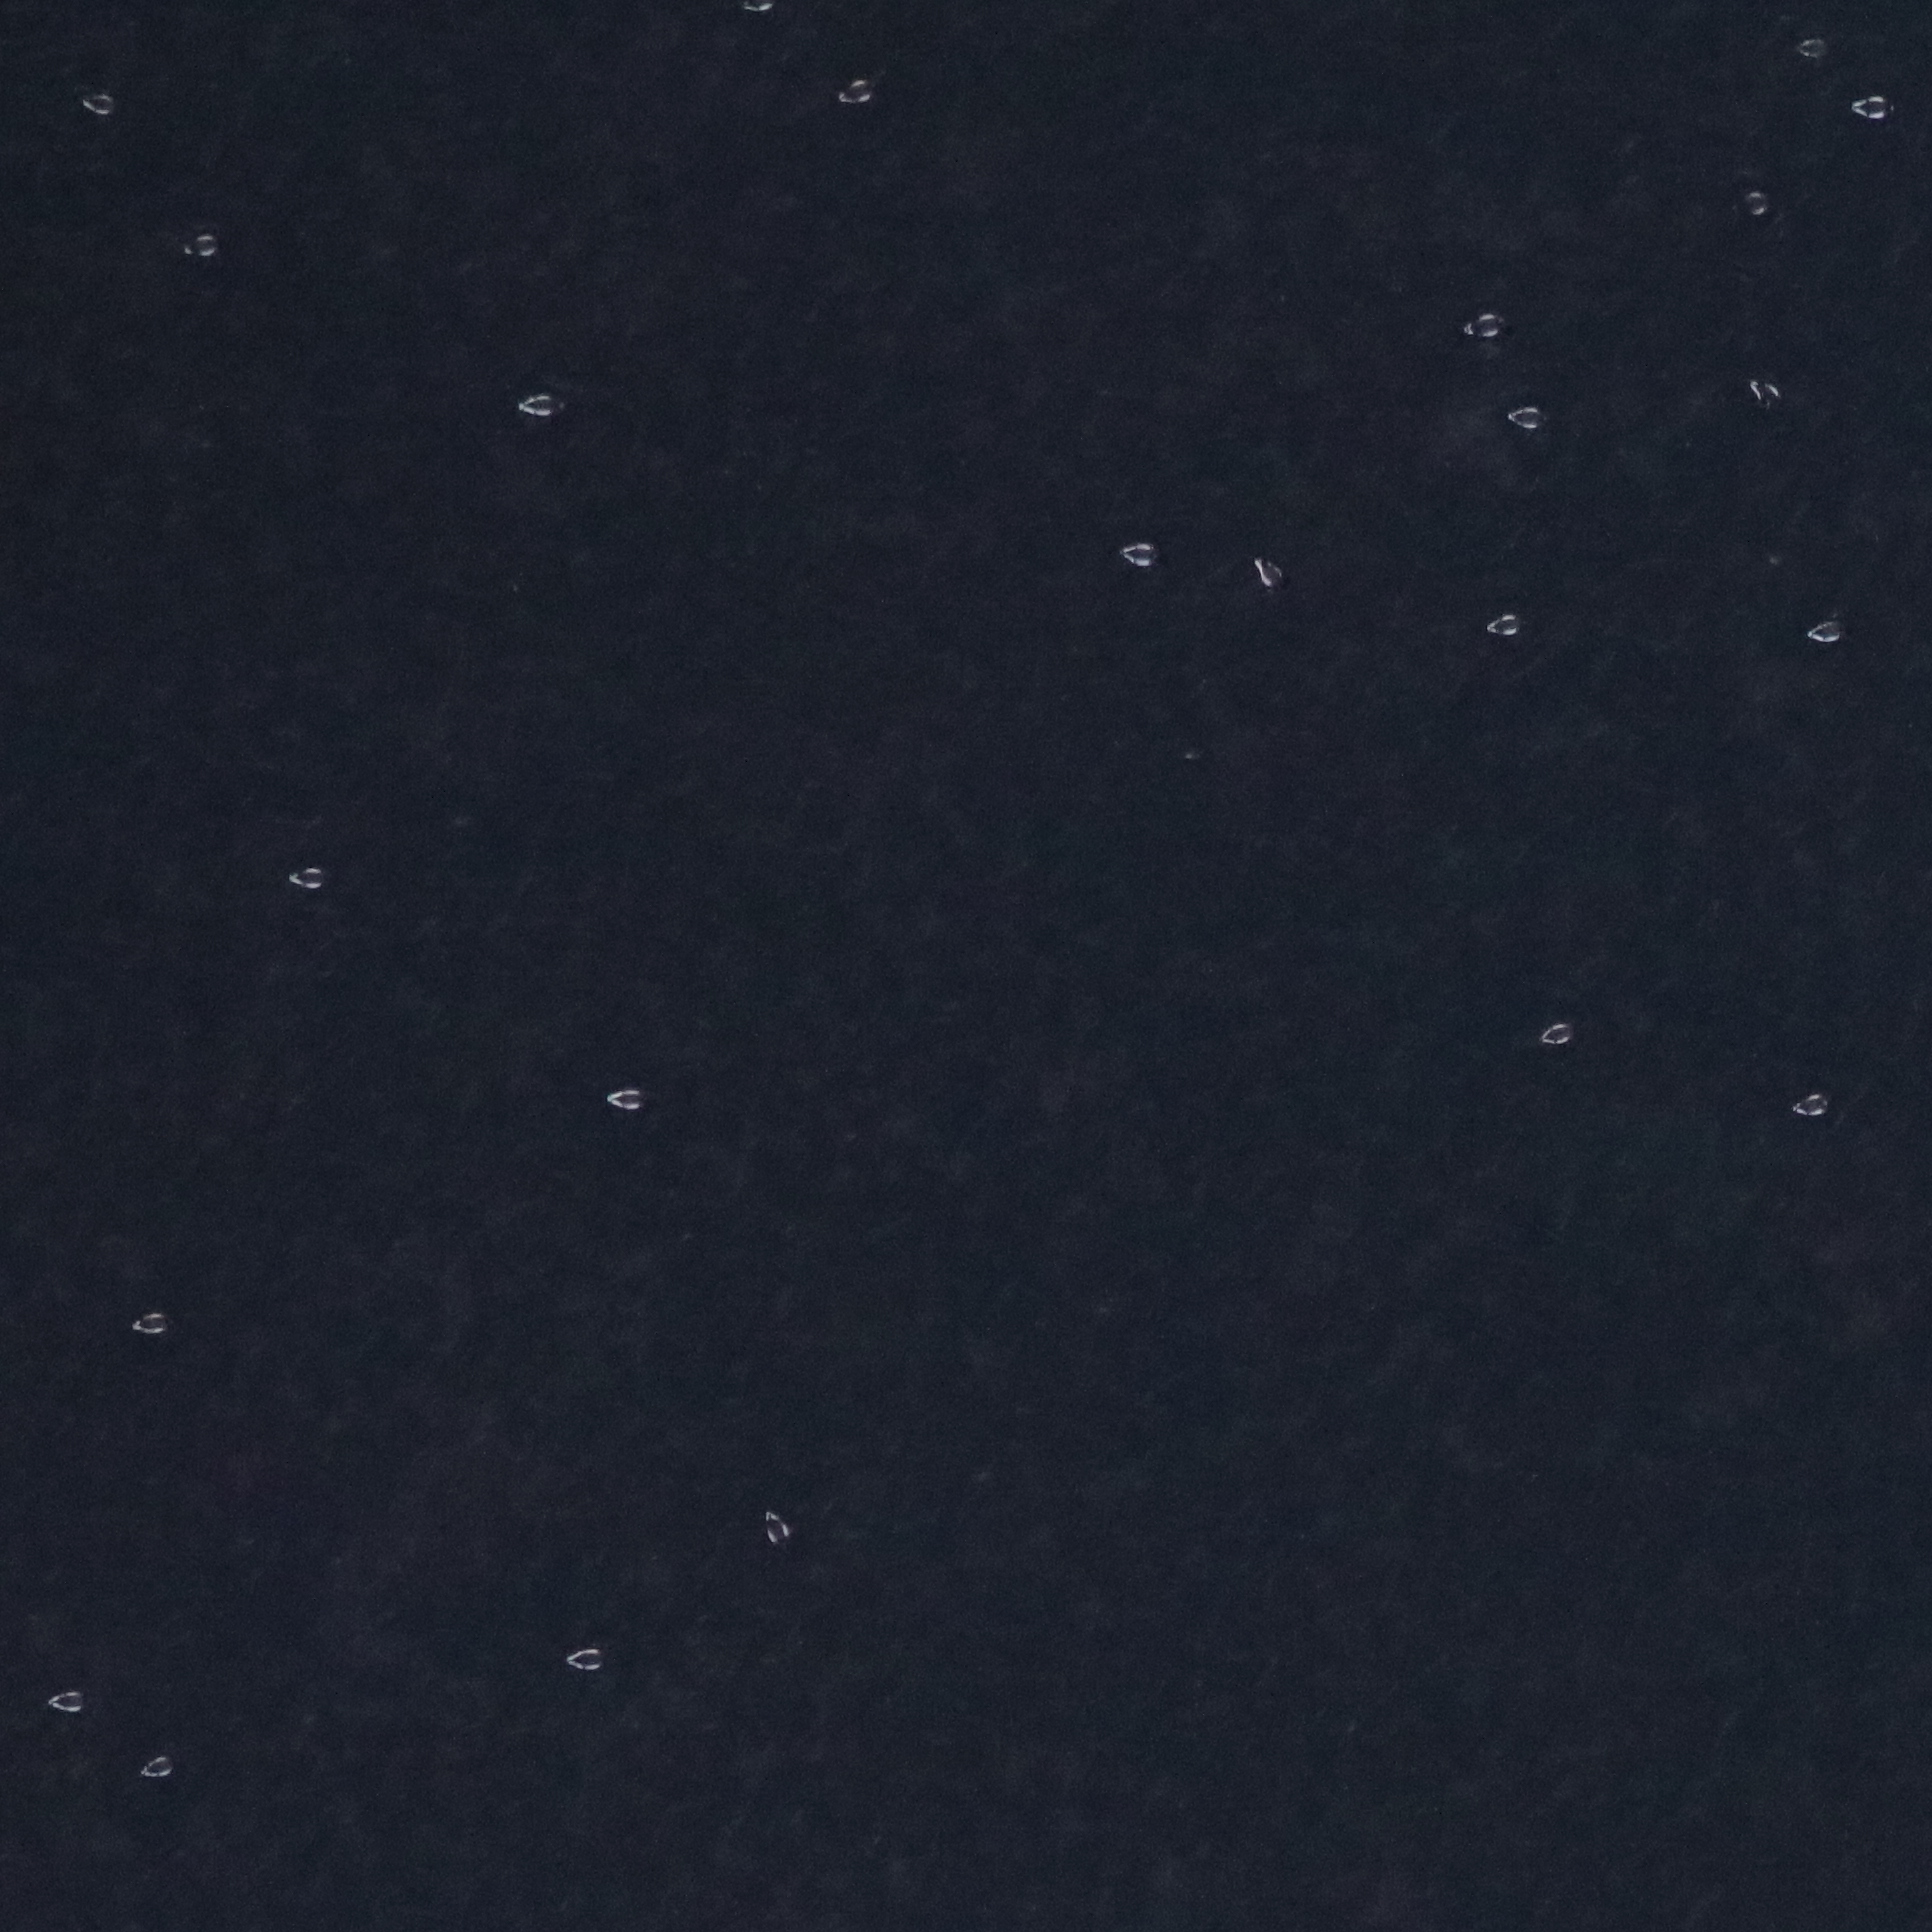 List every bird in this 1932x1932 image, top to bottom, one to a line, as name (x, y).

brant (1814, 50)
brant (859, 92)
brant (100, 105)
brant (1874, 110)
brant (1758, 200)
brant (204, 245)
brant (1487, 327)
brant (1766, 393)
brant (542, 405)
brant (1528, 418)
brant (1143, 555)
brant (1270, 574)
brant (1506, 626)
brant (1828, 630)
brant (311, 878)
brant (1560, 1034)
brant (628, 1099)
brant (1811, 1104)
brant (153, 1322)
brant (778, 1529)
brant (589, 1659)
brant (70, 1702)
brant (160, 1766)